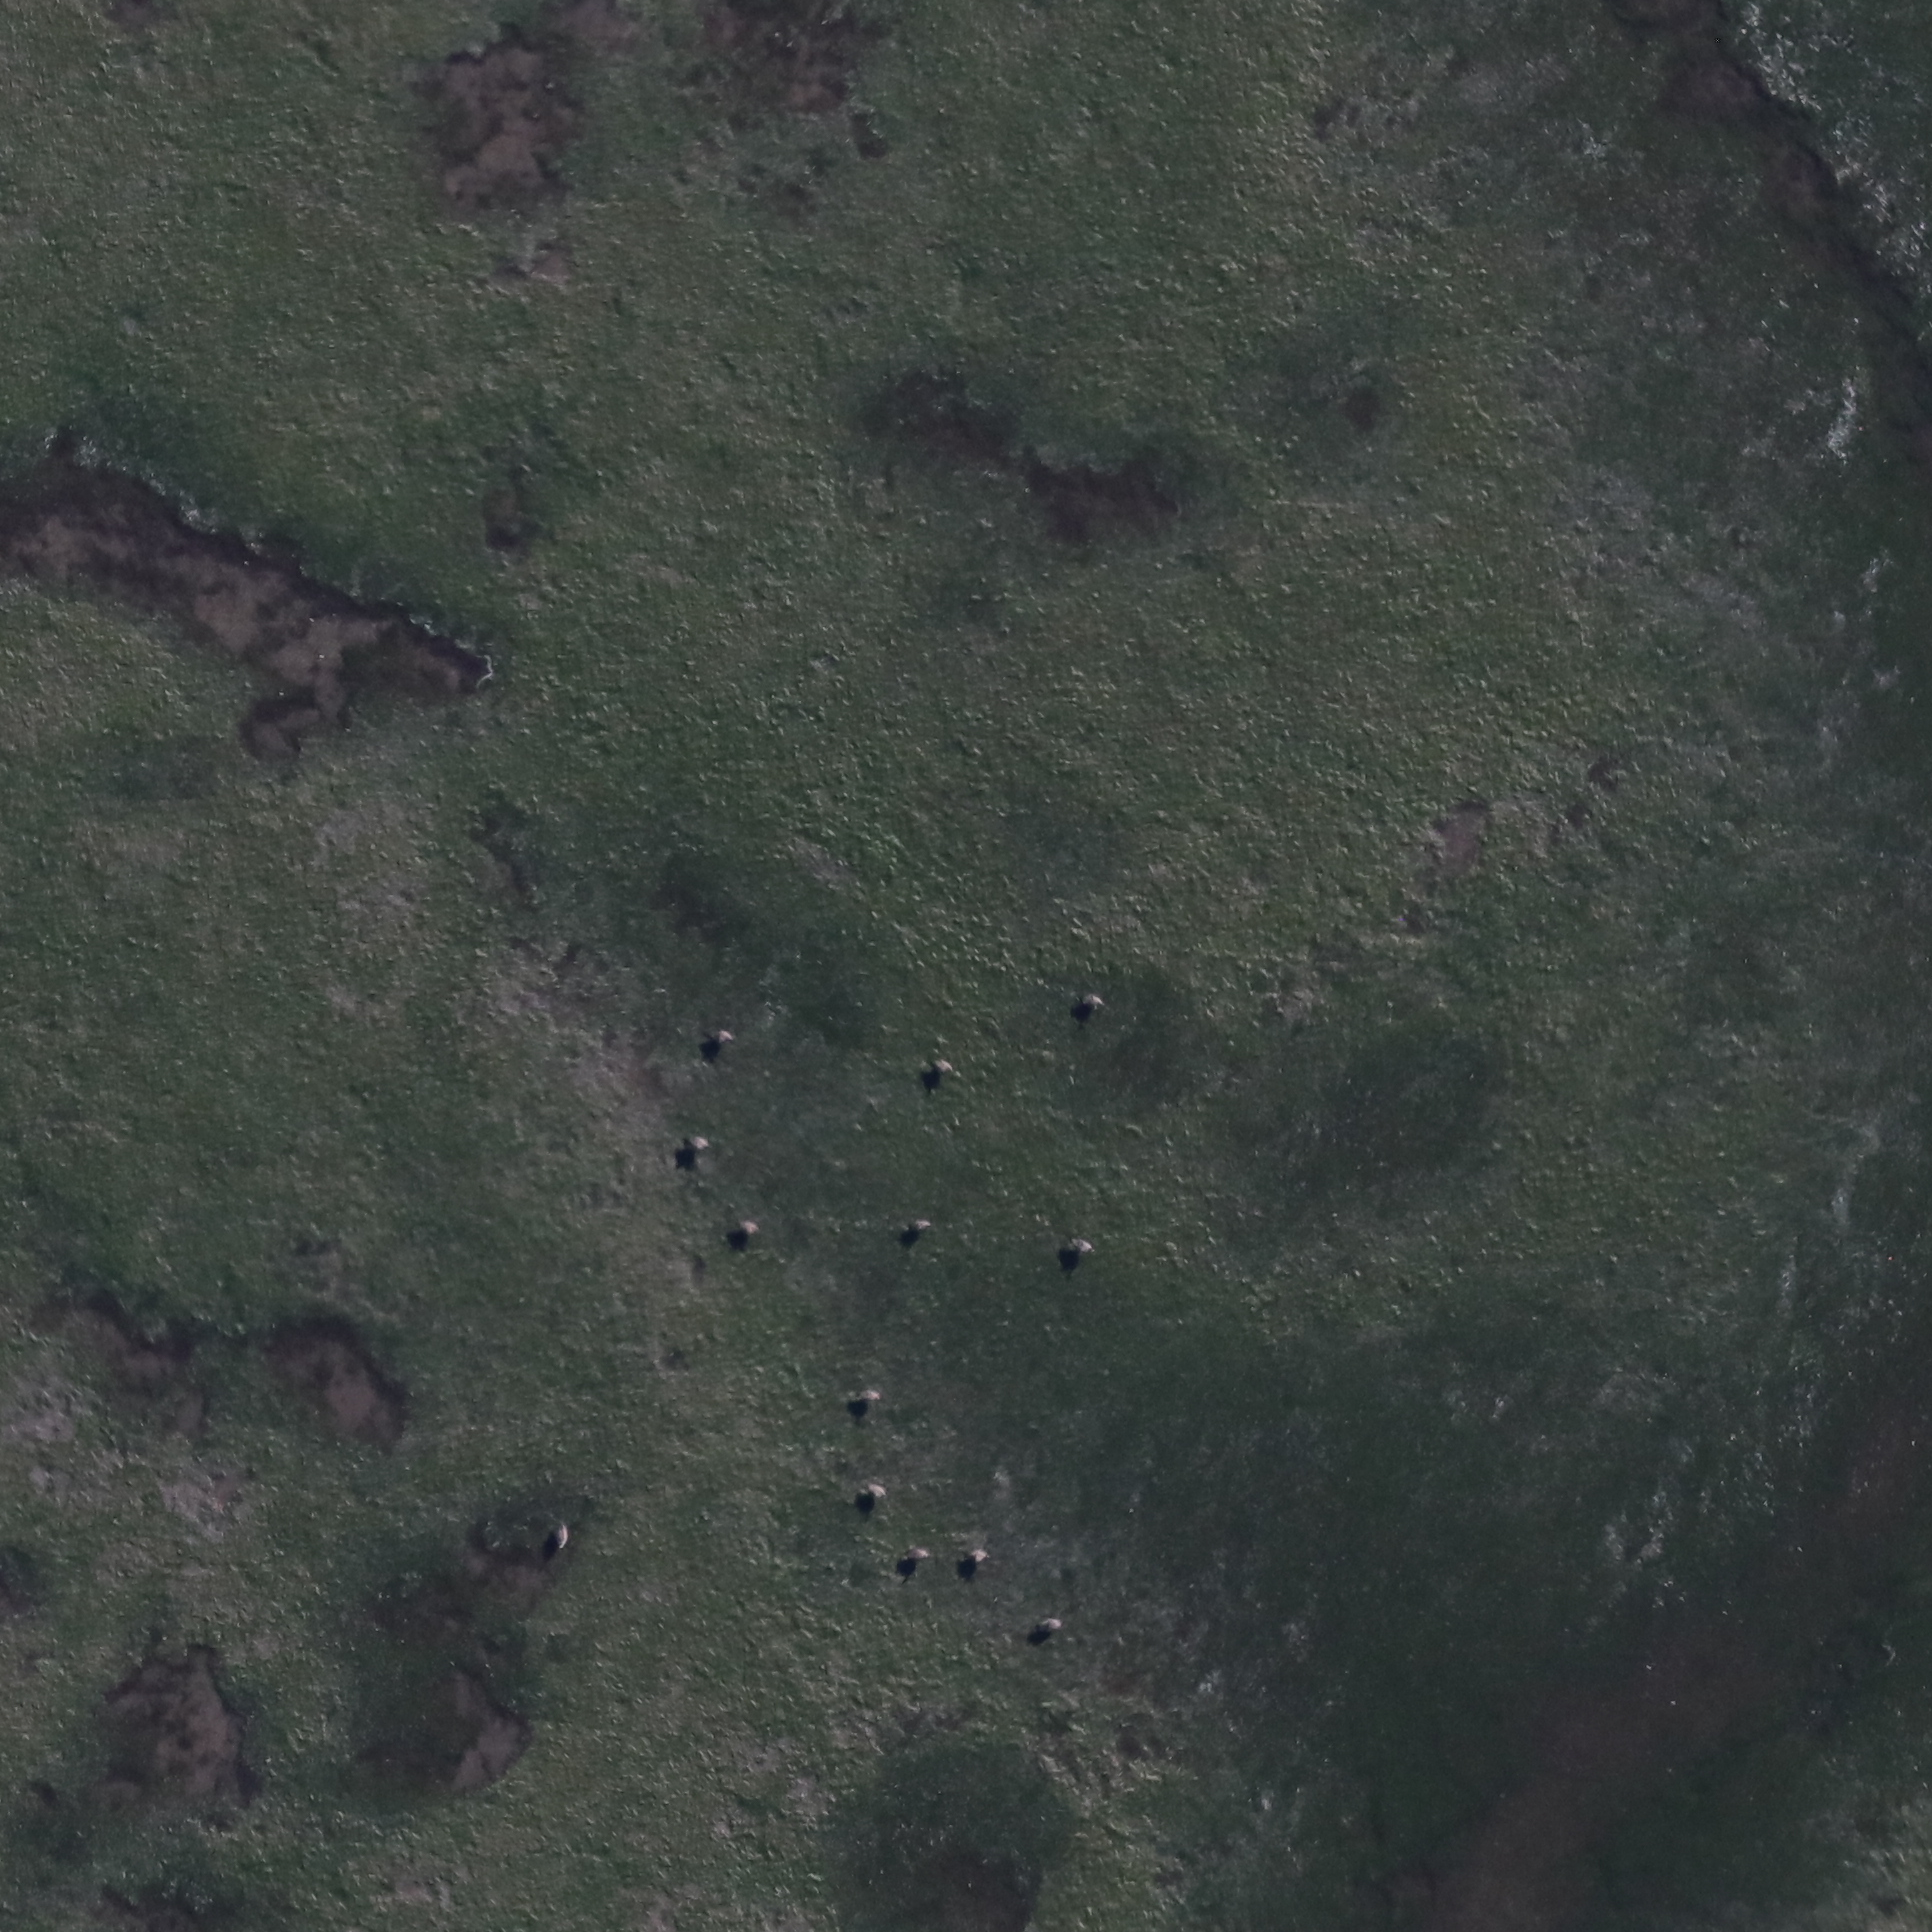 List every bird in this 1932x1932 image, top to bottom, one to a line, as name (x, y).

Canada goose (1096, 1002)
Canada goose (725, 1036)
Canada goose (944, 1066)
Canada goose (699, 1141)
Canada goose (919, 1225)
Canada goose (749, 1227)
Canada goose (1082, 1246)
Canada goose (870, 1396)
Canada goose (876, 1489)
Canada goose (561, 1536)
Canada goose (920, 1555)
Canada goose (980, 1555)
Canada goose (1050, 1624)